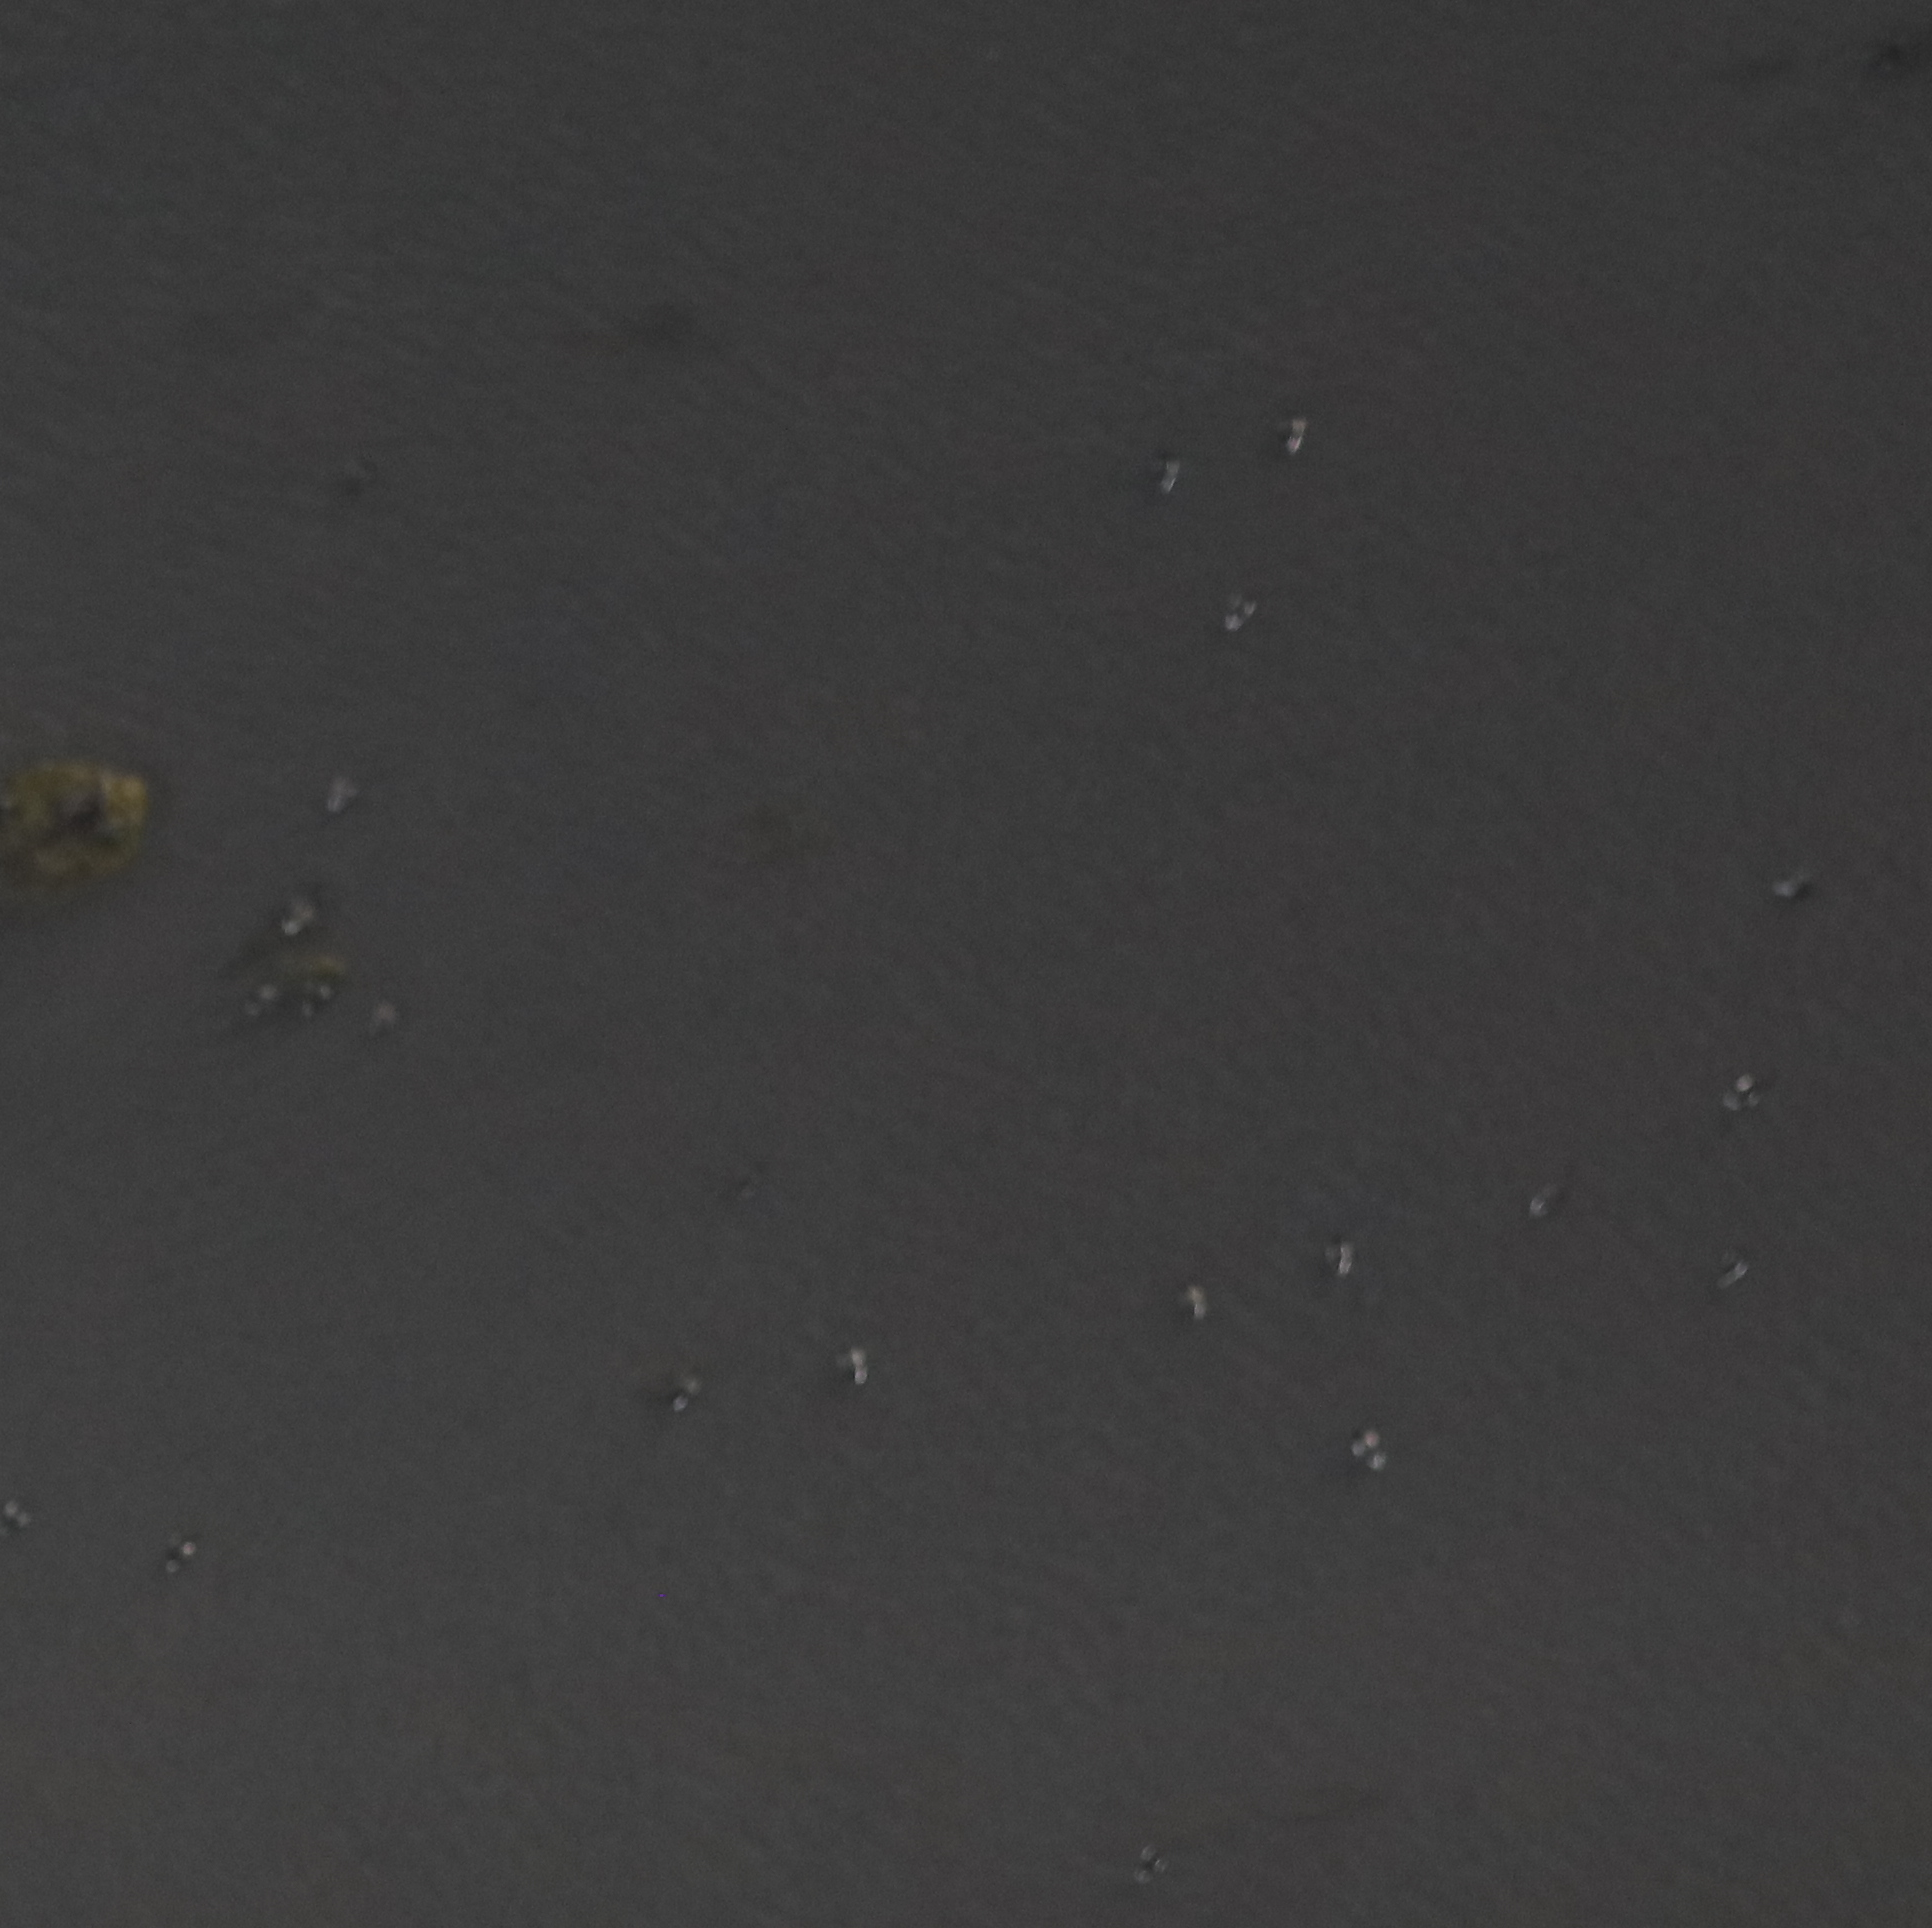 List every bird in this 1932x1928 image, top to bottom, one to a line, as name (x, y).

brant (1290, 428)
brant (1161, 471)
brant (1239, 604)
brant (108, 794)
brant (338, 798)
brant (10, 802)
brant (69, 811)
brant (109, 828)
brant (1787, 880)
brant (301, 921)
brant (267, 994)
brant (316, 994)
brant (376, 1012)
brant (1743, 1094)
brant (1548, 1192)
brant (1340, 1251)
brant (1735, 1269)
brant (1195, 1298)
brant (852, 1366)
brant (684, 1393)
brant (1365, 1446)
brant (17, 1519)
brant (182, 1552)
brant (1149, 1863)